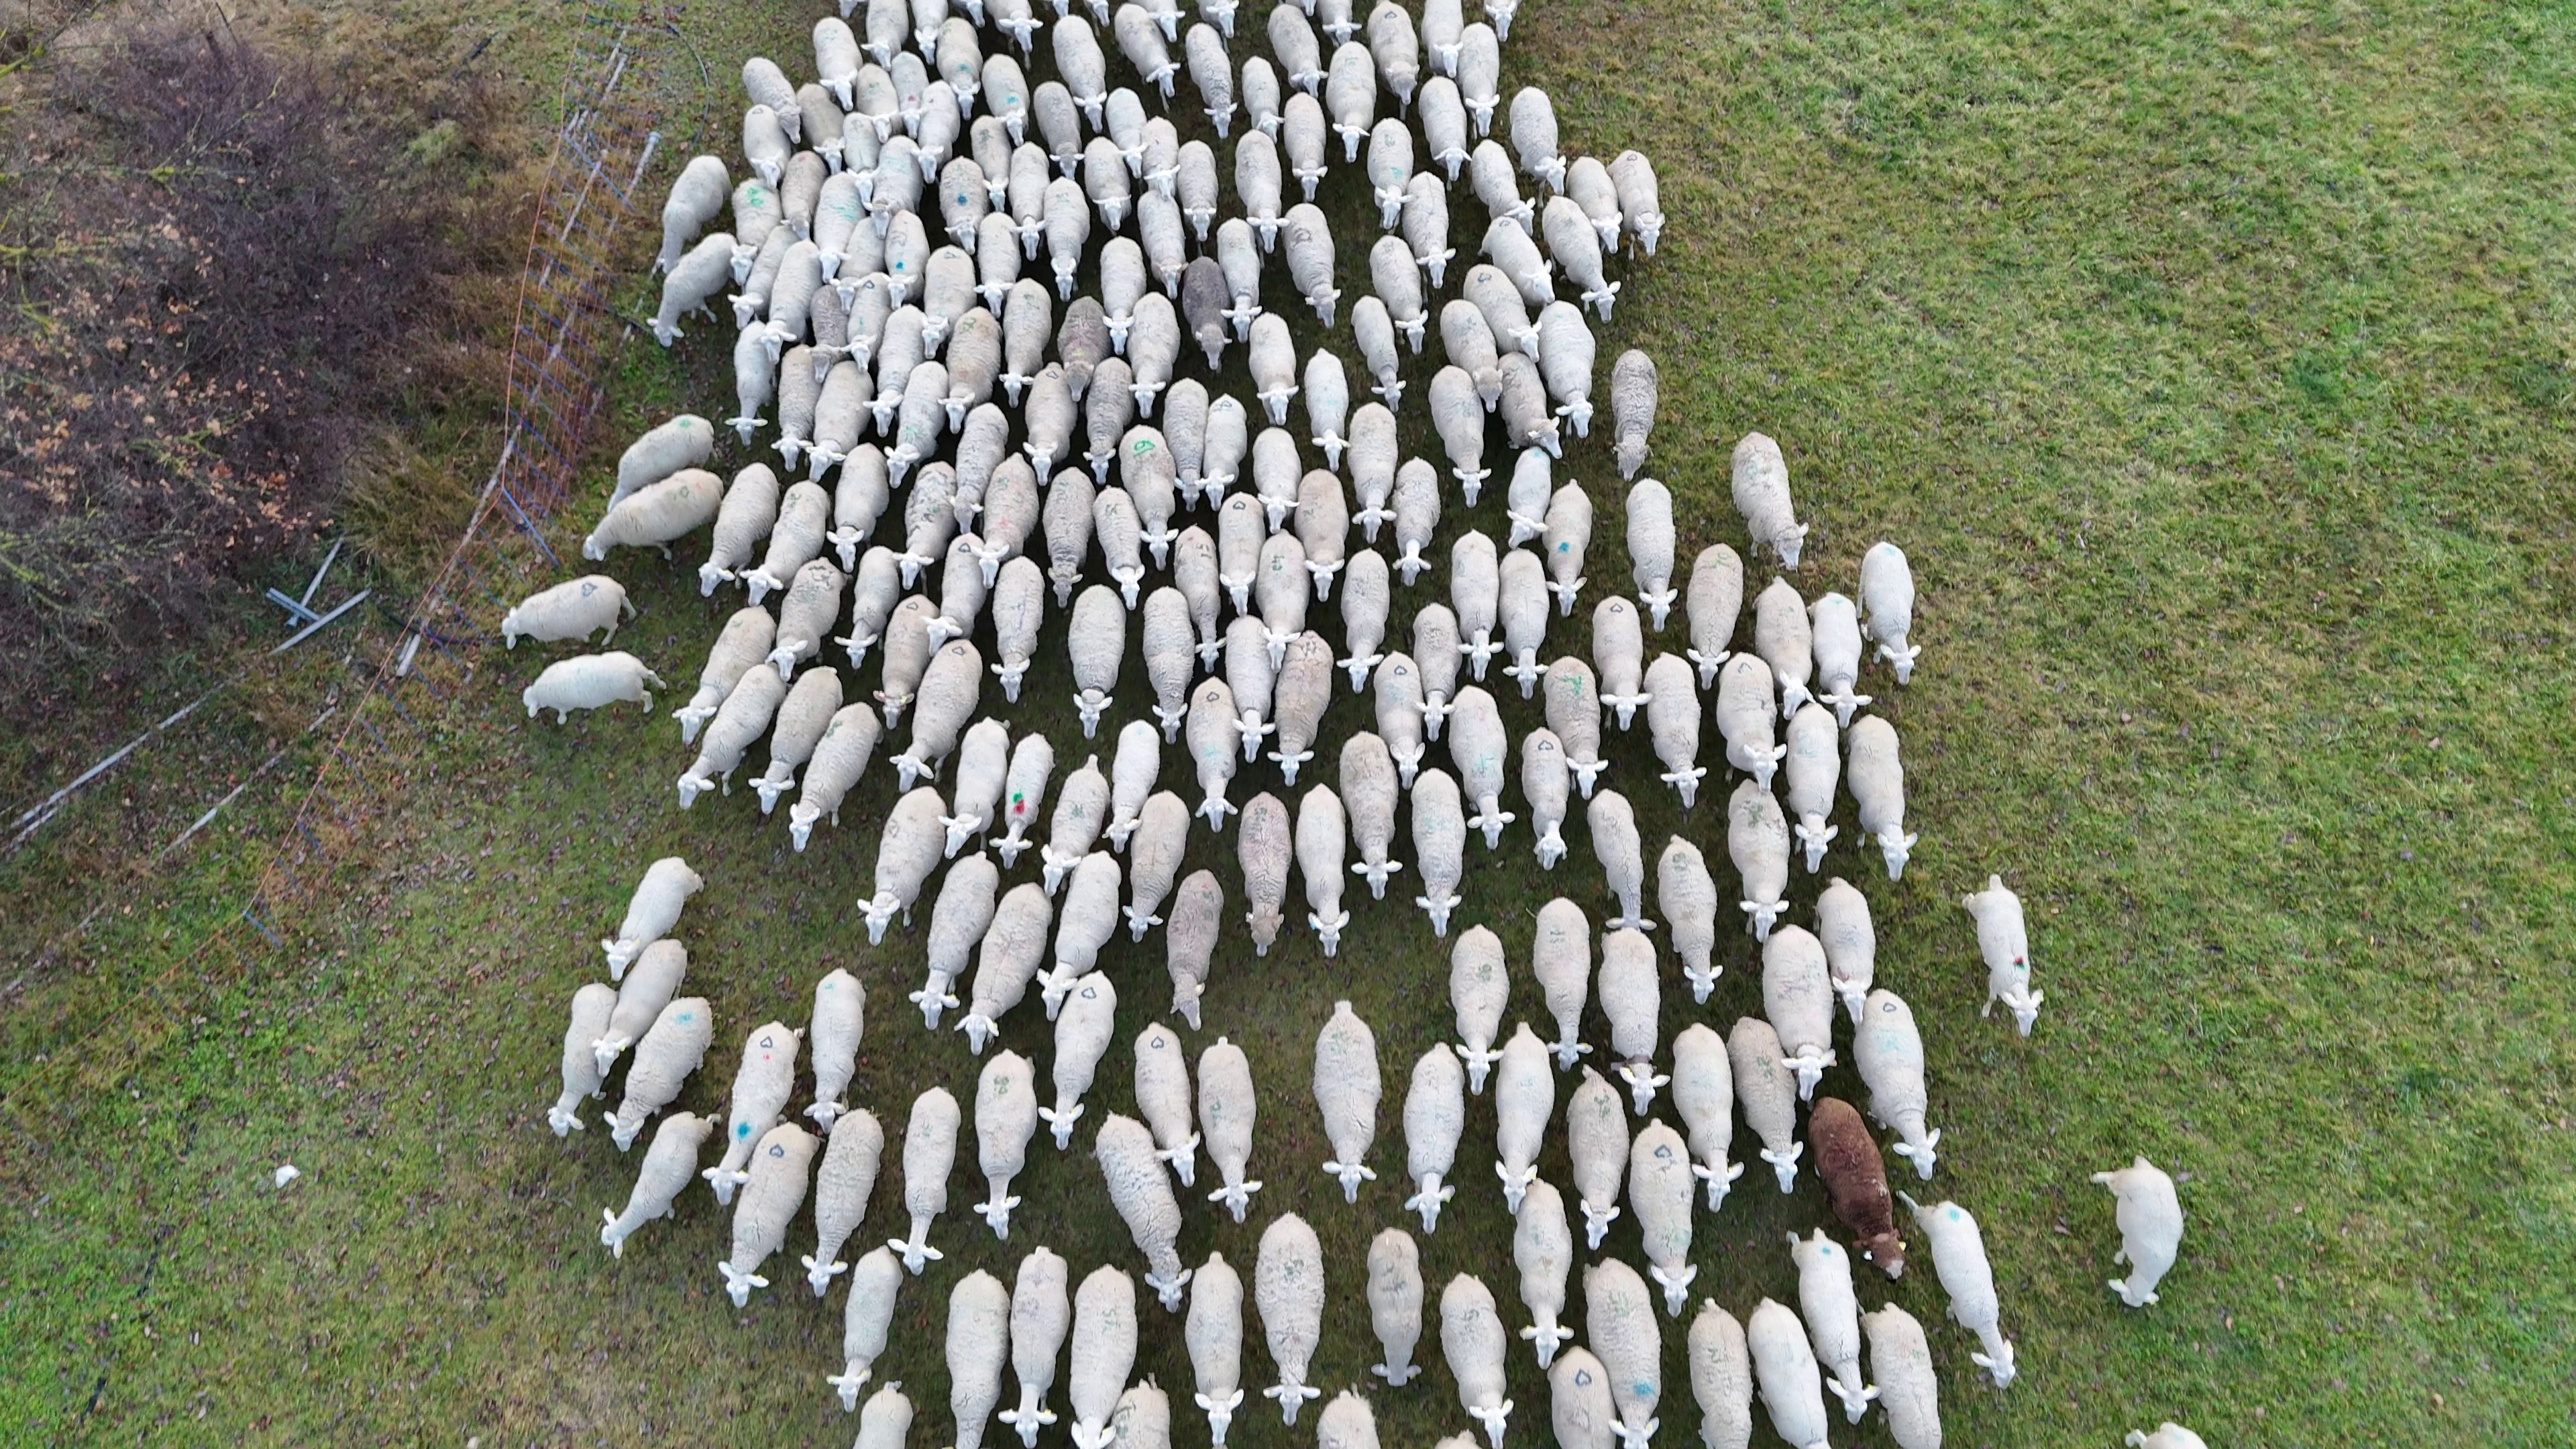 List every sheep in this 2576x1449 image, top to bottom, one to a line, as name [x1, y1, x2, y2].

sheep [863, 0, 911, 72]
sheep [907, 0, 948, 66]
sheep [976, 0, 1043, 52]
sheep [1192, 0, 1237, 44]
sheep [1308, 0, 1361, 48]
sheep [1362, 0, 1420, 111]
sheep [1419, 0, 1464, 84]
sheep [1478, 0, 1522, 43]
sheep [1130, 1, 1185, 42]
sheep [1115, 3, 1181, 112]
sheep [1268, 4, 1329, 101]
sheep [935, 11, 984, 117]
sheep [1051, 14, 1108, 134]
sheep [811, 16, 861, 112]
sheep [1186, 22, 1237, 139]
sheep [1455, 22, 1503, 142]
sheep [1327, 41, 1377, 164]
sheep [890, 51, 929, 139]
sheep [980, 53, 1031, 150]
sheep [1242, 56, 1286, 144]
sheep [739, 57, 802, 145]
sheep [853, 61, 902, 141]
sheep [1417, 76, 1469, 186]
sheep [795, 78, 845, 176]
sheep [910, 79, 961, 183]
sheep [1030, 80, 1084, 178]
sheep [1106, 87, 1148, 182]
sheep [1509, 87, 1567, 196]
sheep [1284, 92, 1327, 204]
sheep [744, 103, 791, 189]
sheep [844, 111, 879, 203]
sheep [970, 114, 1012, 213]
sheep [1139, 116, 1181, 201]
sheep [1367, 117, 1414, 230]
sheep [1235, 128, 1291, 254]
sheep [1080, 133, 1134, 235]
sheep [864, 135, 922, 238]
sheep [1470, 139, 1536, 236]
sheep [1176, 140, 1219, 243]
sheep [1007, 141, 1051, 260]
sheep [1607, 149, 1665, 257]
sheep [781, 150, 828, 243]
sheep [656, 156, 732, 274]
sheep [936, 155, 992, 253]
sheep [1567, 156, 1623, 253]
sheep [814, 171, 866, 283]
sheep [1403, 171, 1456, 288]
sheep [1044, 176, 1090, 302]
sheep [729, 176, 782, 286]
sheep [1134, 189, 1187, 301]
sheep [1543, 194, 1620, 322]
sheep [1282, 203, 1341, 330]
sheep [883, 210, 930, 314]
sheep [834, 213, 886, 313]
sheep [974, 212, 1024, 318]
sheep [1478, 213, 1555, 306]
sheep [1216, 215, 1264, 343]
sheep [728, 219, 795, 330]
sheep [646, 232, 737, 347]
sheep [761, 232, 822, 366]
sheep [1369, 234, 1428, 355]
sheep [1100, 236, 1147, 355]
sheep [919, 245, 981, 361]
sheep [1183, 256, 1233, 374]
sheep [1464, 264, 1541, 364]
sheep [840, 272, 892, 374]
sheep [999, 278, 1052, 408]
sheep [810, 284, 850, 383]
sheep [1127, 290, 1180, 419]
sheep [1056, 296, 1111, 404]
sheep [1351, 296, 1406, 411]
sheep [1440, 300, 1502, 414]
sheep [1536, 300, 1596, 439]
sheep [863, 304, 927, 437]
sheep [937, 306, 1003, 438]
sheep [1247, 311, 1300, 428]
sheep [724, 321, 772, 447]
sheep [771, 344, 823, 472]
sheep [1304, 346, 1351, 474]
sheep [1612, 349, 1657, 483]
sheep [1495, 350, 1563, 458]
sheep [1081, 356, 1138, 487]
sheep [1023, 359, 1078, 486]
sheep [804, 360, 874, 484]
sheep [884, 362, 948, 488]
sheep [1428, 364, 1494, 508]
sheep [1163, 378, 1208, 513]
sheep [1199, 393, 1247, 511]
sheep [1345, 399, 1400, 546]
sheep [950, 402, 1009, 536]
sheep [606, 414, 714, 513]
sheep [1118, 424, 1179, 570]
sheep [1253, 427, 1303, 534]
sheep [1730, 430, 1809, 570]
sheep [826, 442, 891, 572]
sheep [1503, 447, 1555, 551]
sheep [970, 453, 1039, 589]
sheep [1388, 454, 1444, 589]
sheep [892, 462, 958, 591]
sheep [698, 462, 779, 597]
sheep [1043, 466, 1095, 609]
sheep [1292, 466, 1349, 604]
sheep [583, 468, 723, 561]
sheep [1623, 476, 1683, 633]
sheep [1542, 478, 1594, 618]
sheep [741, 479, 830, 608]
sheep [1092, 485, 1145, 610]
sheep [1219, 491, 1266, 621]
sheep [1170, 524, 1226, 675]
sheep [1447, 525, 1504, 683]
sheep [1254, 526, 1313, 674]
sheep [922, 533, 984, 656]
sheep [1858, 541, 1922, 685]
sheep [1684, 542, 1748, 688]
sheep [834, 546, 900, 670]
sheep [1499, 548, 1549, 700]
sheep [1337, 548, 1390, 694]
sheep [988, 556, 1045, 702]
sheep [766, 556, 848, 681]
sheep [1751, 574, 1816, 723]
sheep [502, 575, 636, 649]
sheep [1068, 584, 1126, 741]
sheep [1143, 587, 1195, 744]
sheep [1808, 592, 1870, 729]
sheep [874, 594, 940, 729]
sheep [1593, 596, 1651, 731]
sheep [1413, 603, 1462, 740]
sheep [672, 606, 777, 745]
sheep [1227, 616, 1276, 763]
sheep [1267, 629, 1334, 788]
sheep [889, 639, 985, 793]
sheep [1373, 650, 1425, 789]
sheep [1643, 651, 1707, 809]
sheep [523, 651, 667, 724]
sheep [1717, 652, 1786, 794]
sheep [1543, 655, 1608, 800]
sheep [678, 663, 787, 809]
sheep [749, 666, 843, 813]
sheep [1186, 677, 1241, 833]
sheep [1449, 685, 1516, 849]
sheep [787, 702, 882, 853]
sheep [1784, 703, 1841, 873]
sheep [1847, 714, 1917, 882]
sheep [939, 717, 1010, 858]
sheep [1105, 720, 1162, 854]
sheep [1519, 724, 1572, 870]
sheep [1338, 729, 1405, 899]
sheep [992, 730, 1056, 870]
sheep [1042, 753, 1112, 898]
sheep [1411, 768, 1466, 938]
sheep [1728, 779, 1789, 943]
sheep [1293, 782, 1352, 958]
sheep [1586, 785, 1658, 934]
sheep [858, 786, 947, 945]
sheep [1235, 790, 1295, 957]
sheep [1120, 791, 1191, 942]
sheep [1657, 834, 1723, 1004]
sheep [1035, 846, 1123, 1021]
sheep [908, 851, 1000, 1030]
sheep [601, 856, 704, 982]
sheep [1164, 869, 1225, 1031]
sheep [1962, 874, 2043, 1036]
sheep [1816, 877, 1876, 1024]
sheep [955, 882, 1054, 1055]
sheep [1533, 897, 1593, 1073]
sheep [1450, 922, 1511, 1096]
sheep [1762, 924, 1837, 1100]
sheep [1599, 928, 1671, 1117]
sheep [592, 939, 687, 1077]
sheep [800, 968, 868, 1134]
sheep [1038, 969, 1117, 1151]
sheep [548, 982, 619, 1137]
sheep [1854, 986, 1940, 1181]
sheep [604, 997, 712, 1152]
sheep [1312, 1000, 1382, 1205]
sheep [1728, 1016, 1803, 1193]
sheep [702, 1021, 805, 1205]
sheep [1134, 1020, 1201, 1187]
sheep [1496, 1020, 1555, 1215]
sheep [1672, 1023, 1744, 1213]
sheep [1198, 1036, 1263, 1223]
sheep [1404, 1042, 1464, 1233]
sheep [973, 1048, 1037, 1240]
sheep [1566, 1067, 1631, 1251]
sheep [888, 1086, 962, 1275]
sheep [1809, 1097, 1910, 1284]
sheep [801, 1109, 884, 1297]
sheep [602, 1111, 723, 1258]
sheep [1095, 1114, 1192, 1312]
sheep [1629, 1117, 1696, 1318]
sheep [718, 1121, 820, 1309]
sheep [2091, 1155, 2186, 1308]
sheep [1511, 1179, 1577, 1371]
sheep [1894, 1189, 2015, 1390]
sheep [1255, 1212, 1325, 1425]
sheep [1368, 1227, 1425, 1386]
sheep [1785, 1228, 1882, 1425]
sheep [826, 1245, 903, 1412]
sheep [998, 1245, 1070, 1449]
sheep [1185, 1252, 1243, 1449]
sheep [1582, 1259, 1661, 1449]
sheep [1070, 1264, 1138, 1449]
sheep [943, 1268, 1010, 1448]
sheep [1440, 1272, 1513, 1449]
sheep [1688, 1297, 1753, 1449]
sheep [1748, 1297, 1832, 1449]
sheep [1860, 1303, 1946, 1449]
sheep [1546, 1345, 1617, 1449]
sheep [1107, 1372, 1170, 1449]
sheep [853, 1380, 913, 1449]
sheep [1314, 1384, 1386, 1449]